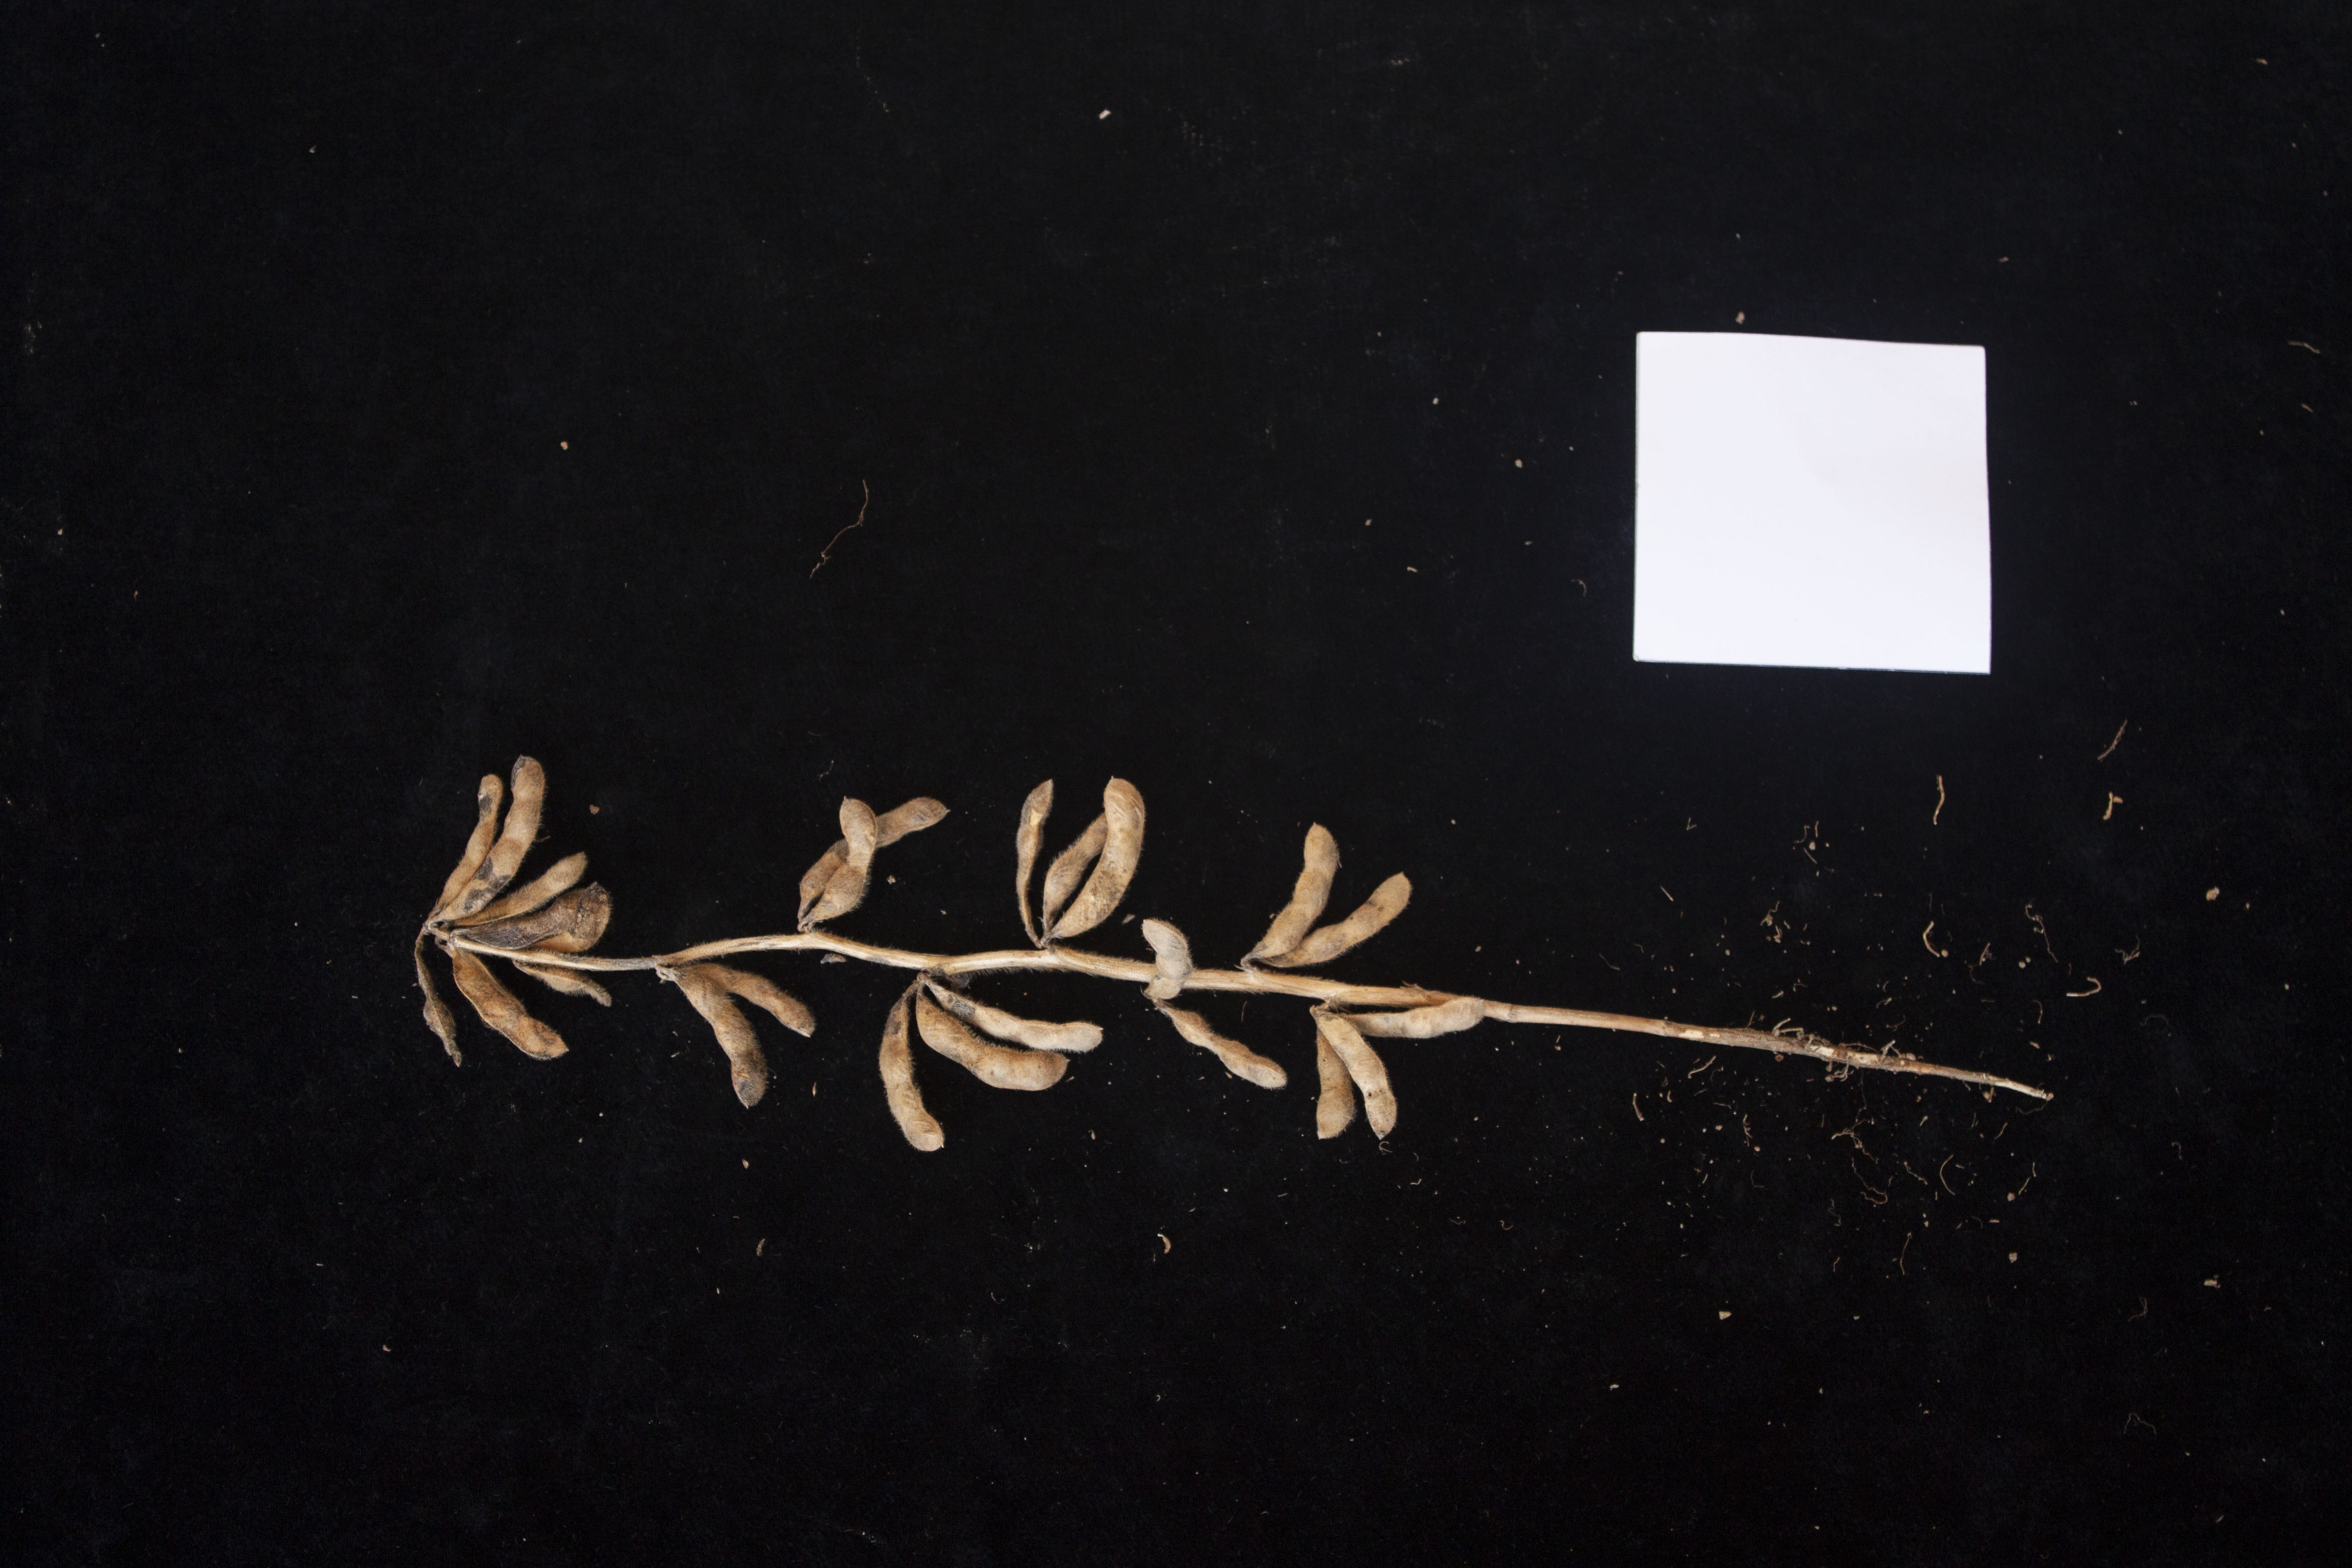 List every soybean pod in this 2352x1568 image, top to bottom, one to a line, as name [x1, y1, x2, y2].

soybean pod [429, 758, 545, 925]
soybean pod [432, 776, 505, 915]
soybean pod [1014, 779, 1053, 938]
soybean pod [1047, 781, 1143, 938]
soybean pod [800, 797, 881, 927]
soybean pod [798, 800, 946, 920]
soybean pod [1040, 817, 1108, 932]
soybean pod [1246, 821, 1337, 963]
soybean pod [460, 854, 586, 924]
soybean pod [1266, 873, 1413, 967]
soybean pod [458, 886, 595, 948]
soybean pod [534, 890, 609, 953]
soybean pod [1141, 921, 1189, 1000]
soybean pod [414, 948, 458, 1065]
soybean pod [448, 953, 566, 1060]
soybean pod [683, 966, 812, 1035]
soybean pod [516, 967, 608, 1005]
soybean pod [666, 970, 769, 1108]
soybean pod [924, 980, 1102, 1052]
soybean pod [917, 994, 1063, 1091]
soybean pod [882, 995, 943, 1153]
soybean pod [1337, 999, 1482, 1039]
soybean pod [1158, 1003, 1286, 1087]
soybean pod [1314, 1014, 1398, 1138]
soybean pod [1314, 1029, 1354, 1139]